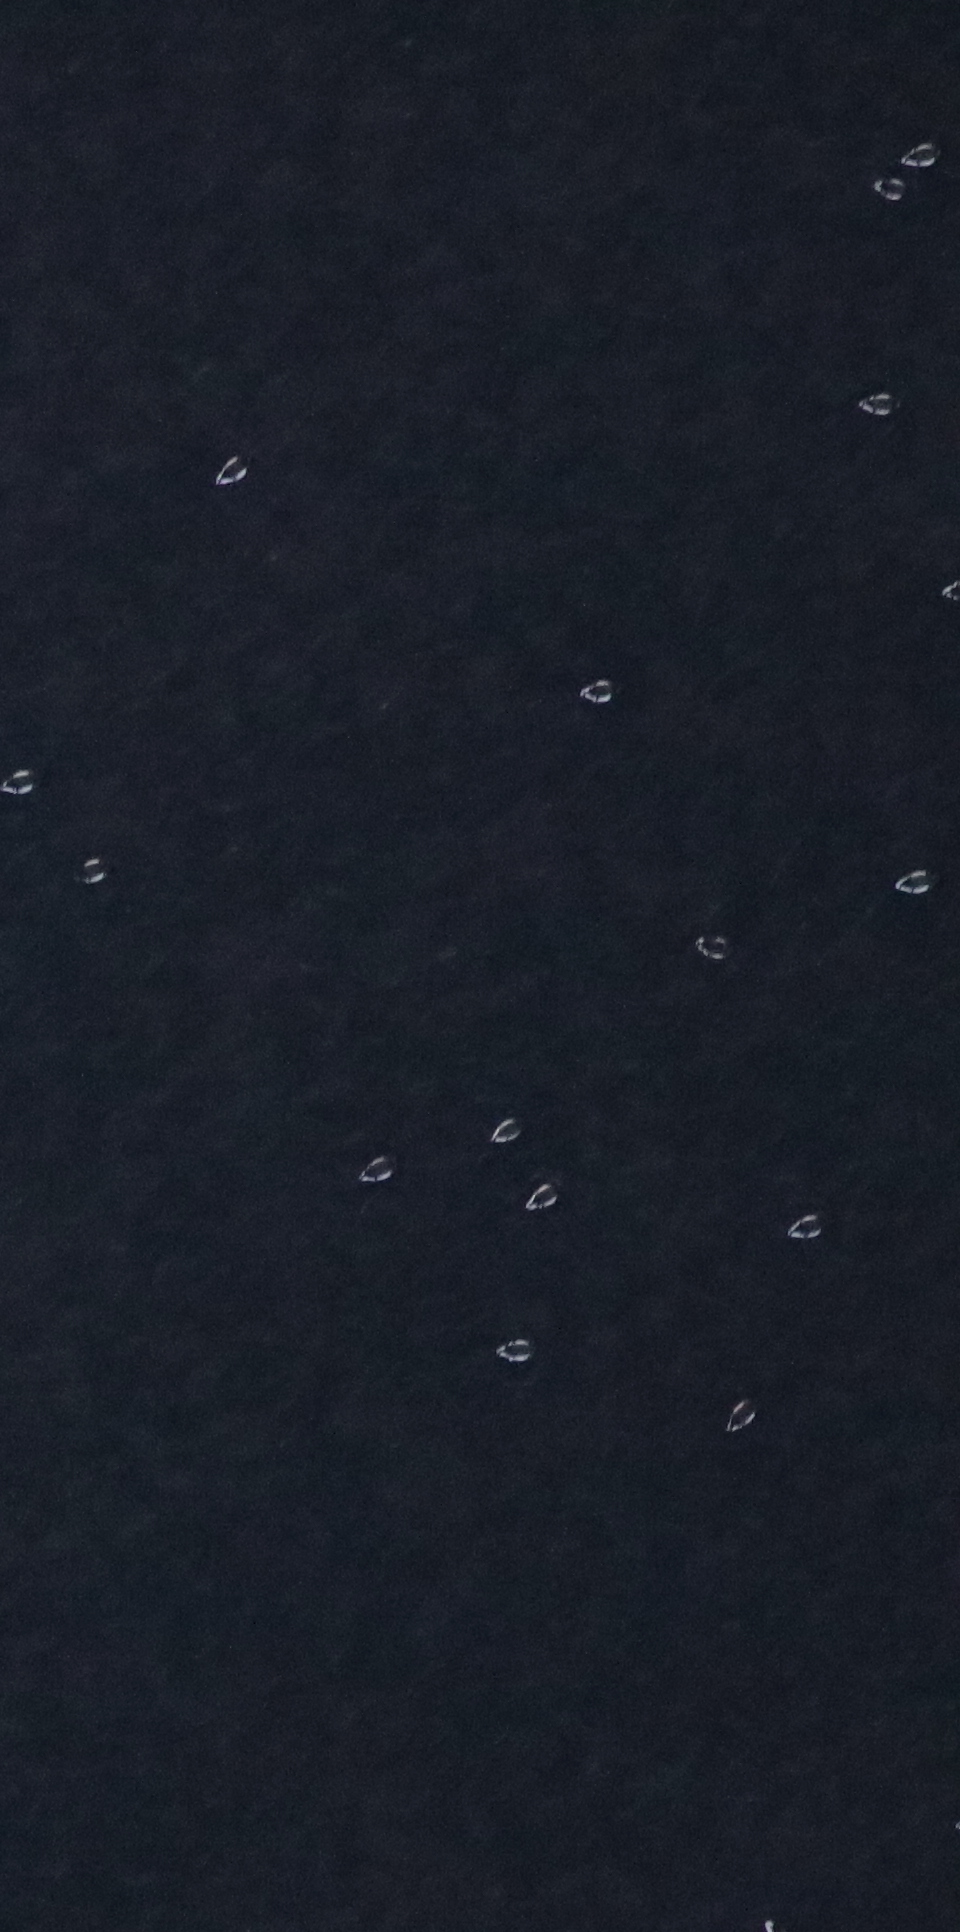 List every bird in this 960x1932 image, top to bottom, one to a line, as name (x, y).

brant (921, 153)
brant (890, 189)
brant (879, 402)
brant (234, 468)
brant (600, 689)
brant (20, 782)
brant (92, 871)
brant (917, 880)
brant (715, 946)
brant (508, 1131)
brant (378, 1168)
brant (543, 1196)
brant (808, 1226)
brant (518, 1351)
brant (742, 1414)